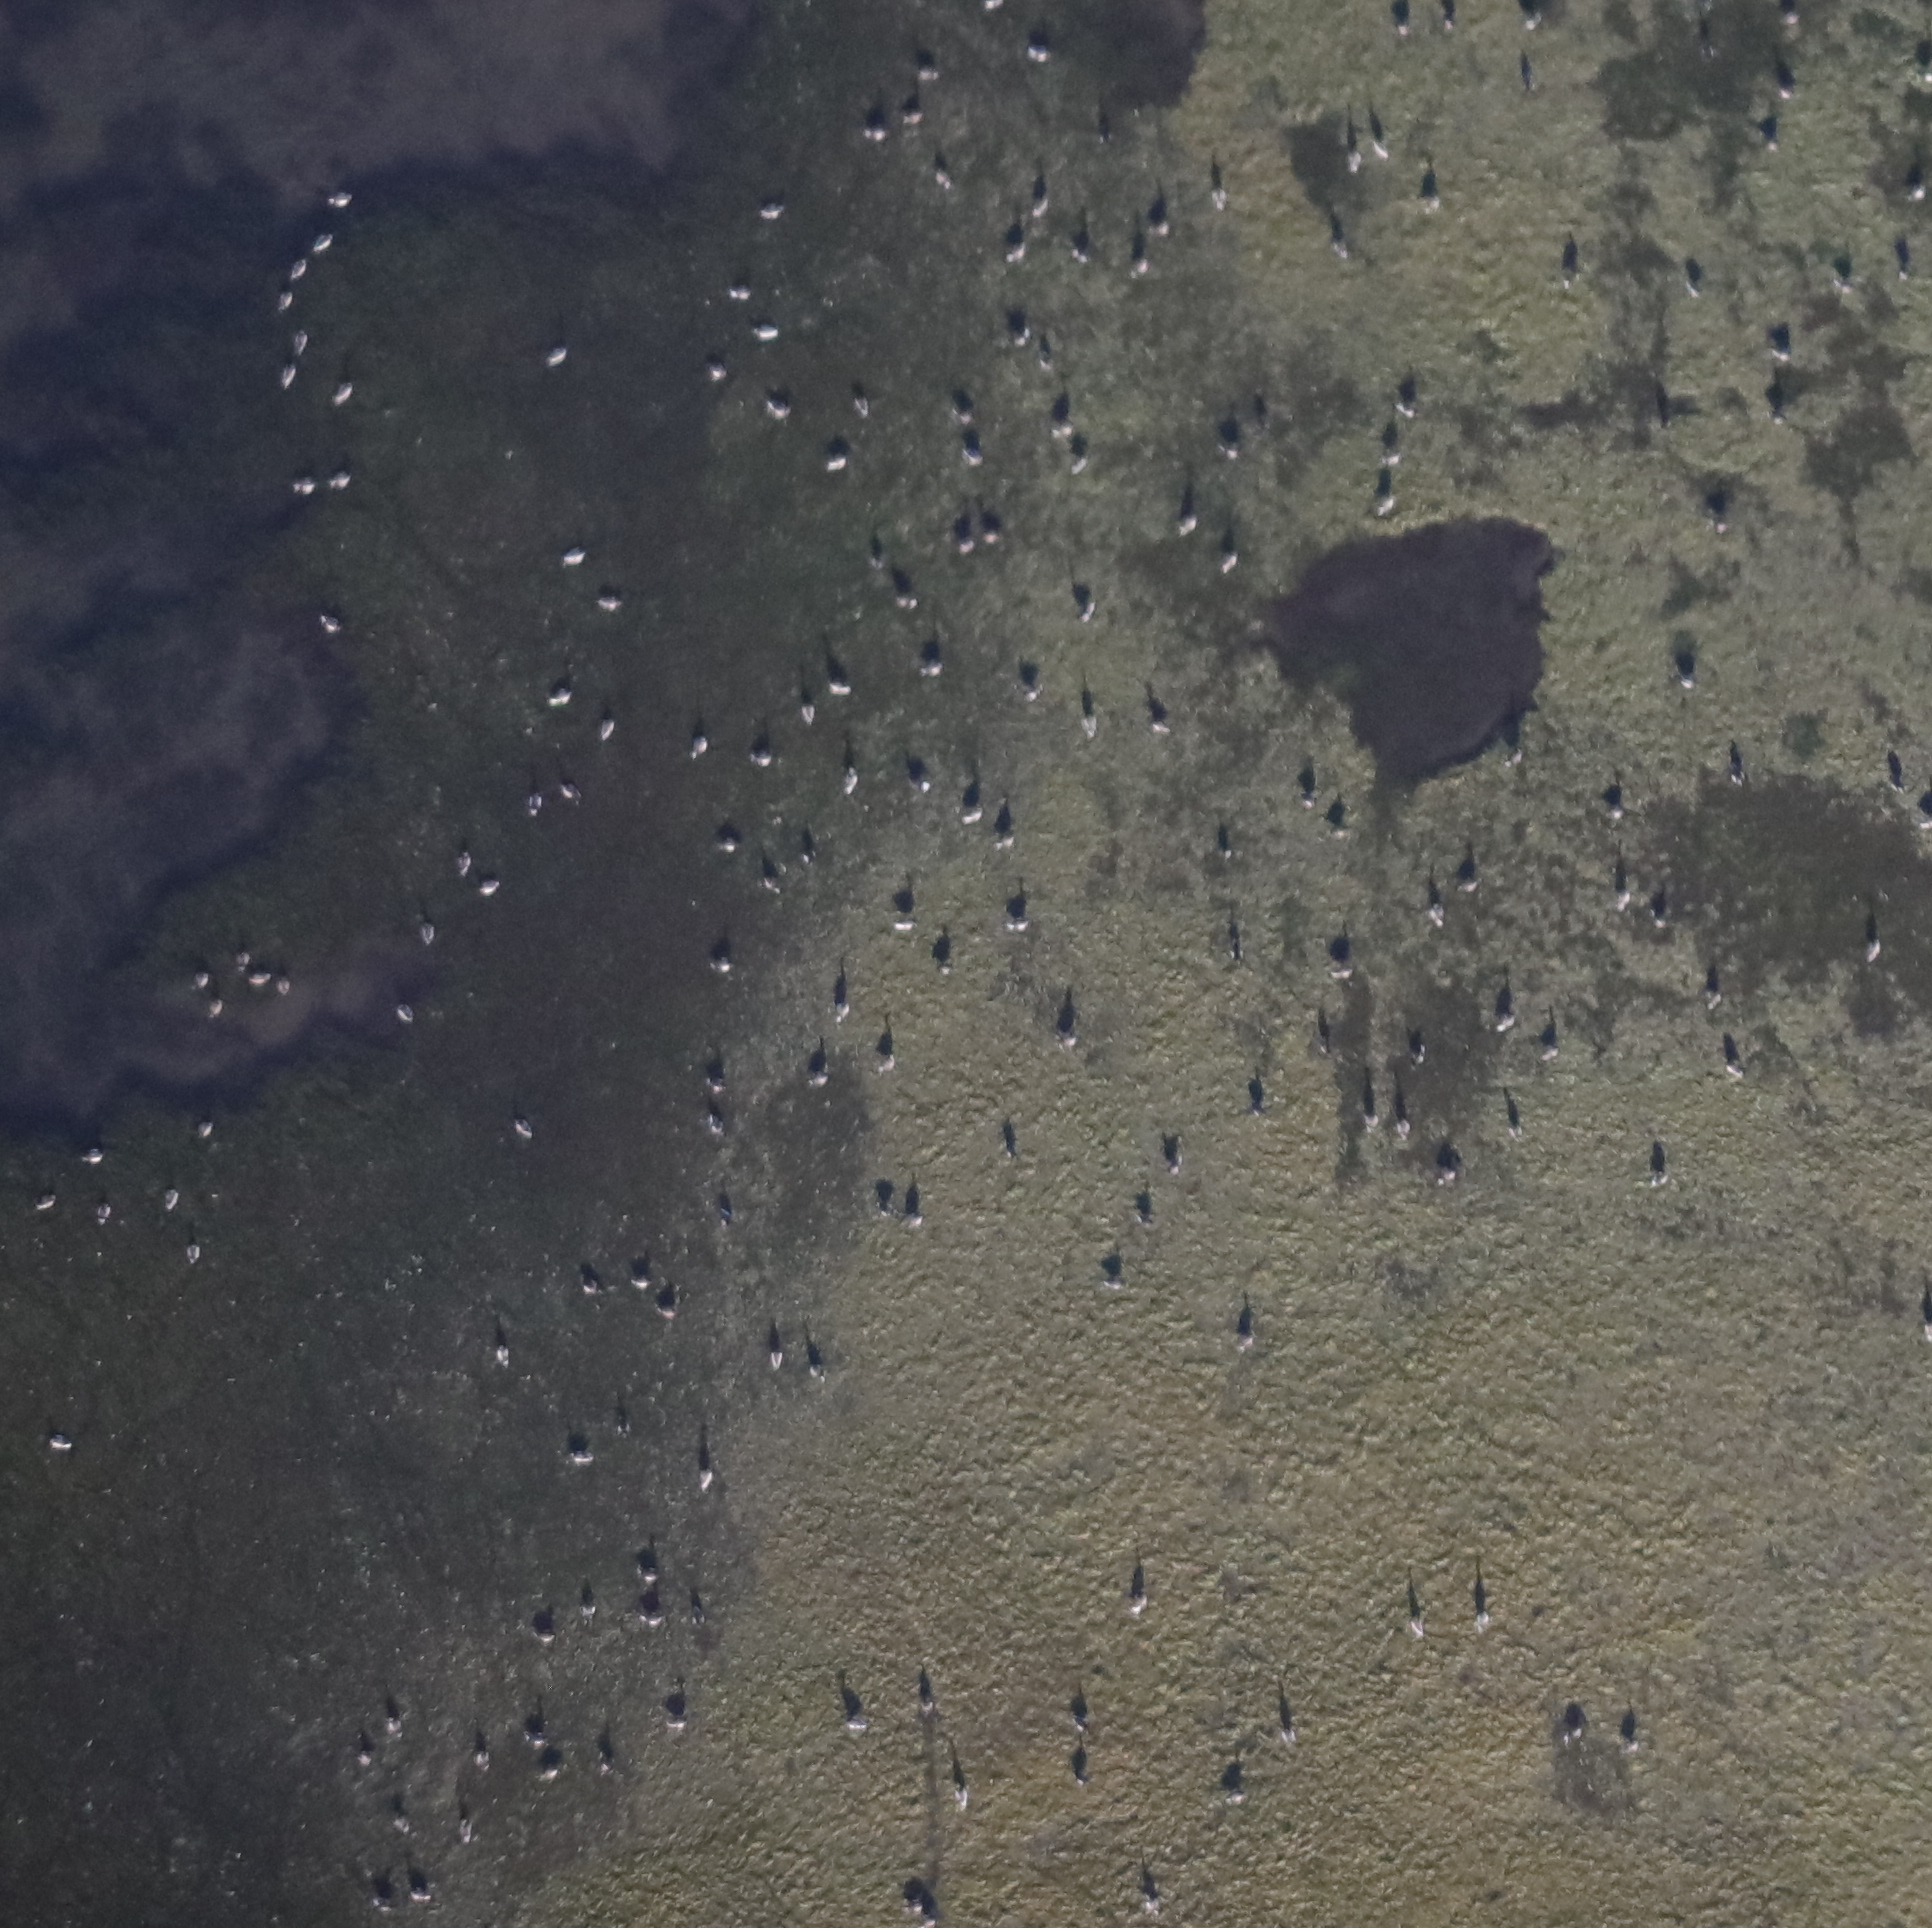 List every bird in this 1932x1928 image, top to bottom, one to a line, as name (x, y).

brant (1708, 1)
brant (1536, 9)
brant (1793, 21)
brant (1457, 24)
brant (1408, 36)
brant (1707, 48)
brant (1041, 53)
brant (1927, 71)
brant (929, 77)
brant (1537, 79)
brant (1791, 85)
brant (909, 119)
brant (881, 131)
brant (1111, 131)
brant (1390, 146)
brant (1777, 153)
brant (1349, 161)
brant (952, 175)
brant (1921, 193)
brant (346, 198)
brant (1223, 199)
brant (1438, 200)
brant (1045, 206)
brant (775, 219)
brant (1162, 225)
brant (328, 248)
brant (1016, 252)
brant (1082, 254)
brant (1333, 255)
brant (1903, 259)
brant (1141, 264)
brant (304, 266)
brant (1566, 278)
brant (1699, 281)
brant (1851, 284)
brant (284, 289)
brant (742, 295)
brant (777, 336)
brant (306, 341)
brant (1022, 342)
brant (562, 362)
brant (1785, 362)
brant (1052, 367)
brant (294, 368)
brant (722, 375)
brant (343, 384)
brant (861, 405)
brant (1777, 408)
brant (783, 410)
brant (1407, 410)
brant (961, 415)
brant (1060, 427)
brant (1259, 427)
brant (1674, 427)
brant (1231, 451)
brant (1391, 451)
brant (975, 456)
brant (837, 462)
brant (1072, 465)
brant (339, 471)
brant (307, 487)
brant (1390, 495)
brant (1198, 521)
brant (995, 527)
brant (1722, 530)
brant (957, 546)
brant (572, 554)
brant (880, 557)
brant (1234, 571)
brant (598, 605)
brant (907, 605)
brant (333, 621)
brant (1086, 621)
brant (940, 665)
brant (1690, 681)
brant (834, 690)
brant (1024, 690)
brant (553, 693)
brant (804, 702)
brant (1162, 731)
brant (612, 738)
brant (1086, 738)
brant (706, 745)
brant (767, 759)
brant (1522, 762)
brant (1734, 774)
brant (1885, 774)
brant (842, 779)
brant (912, 779)
brant (573, 787)
brant (539, 796)
brant (1309, 802)
brant (1618, 810)
brant (961, 813)
brant (1338, 833)
brant (736, 838)
brant (998, 844)
brant (1226, 845)
brant (805, 860)
brant (461, 869)
brant (1468, 885)
brant (773, 891)
brant (1627, 897)
brant (490, 900)
brant (1431, 905)
brant (907, 921)
brant (1666, 924)
brant (1017, 925)
brant (434, 943)
brant (1879, 948)
brant (242, 952)
brant (1233, 957)
brant (733, 963)
brant (946, 972)
brant (1337, 973)
brant (261, 975)
brant (214, 984)
brant (288, 986)
brant (1709, 992)
brant (223, 1009)
brant (834, 1010)
brant (1498, 1010)
brant (404, 1015)
brant (1328, 1037)
brant (1065, 1039)
brant (1555, 1052)
brant (1419, 1059)
brant (890, 1061)
brant (1746, 1067)
brant (820, 1077)
brant (716, 1078)
brant (1256, 1115)
brant (724, 1118)
brant (519, 1123)
brant (1366, 1124)
brant (1412, 1125)
brant (1522, 1125)
brant (211, 1131)
brant (103, 1156)
brant (1019, 1158)
brant (1177, 1163)
brant (1453, 1170)
brant (1662, 1188)
brant (176, 1189)
brant (52, 1194)
brant (110, 1210)
brant (727, 1210)
brant (887, 1212)
brant (1133, 1212)
brant (910, 1224)
brant (193, 1253)
brant (1115, 1281)
brant (590, 1287)
brant (639, 1289)
brant (674, 1313)
brant (1923, 1329)
brant (1255, 1339)
brant (507, 1353)
brant (826, 1362)
brant (777, 1369)
brant (625, 1430)
brant (62, 1441)
brant (582, 1458)
brant (707, 1481)
brant (651, 1578)
brant (590, 1607)
brant (691, 1613)
brant (1482, 1613)
brant (657, 1617)
brant (1423, 1619)
brant (1137, 1621)
brant (552, 1627)
brant (932, 1706)
brant (686, 1722)
brant (865, 1723)
brant (390, 1724)
brant (1082, 1728)
brant (1288, 1736)
brant (1577, 1736)
brant (535, 1740)
brant (1626, 1743)
brant (360, 1757)
brant (483, 1761)
brant (600, 1764)
brant (546, 1769)
brant (1076, 1773)
brant (962, 1797)
brant (1235, 1801)
brant (416, 1821)
brant (468, 1831)
brant (427, 1889)
brant (386, 1895)
brant (925, 1901)
brant (1160, 1907)
brant (929, 1925)